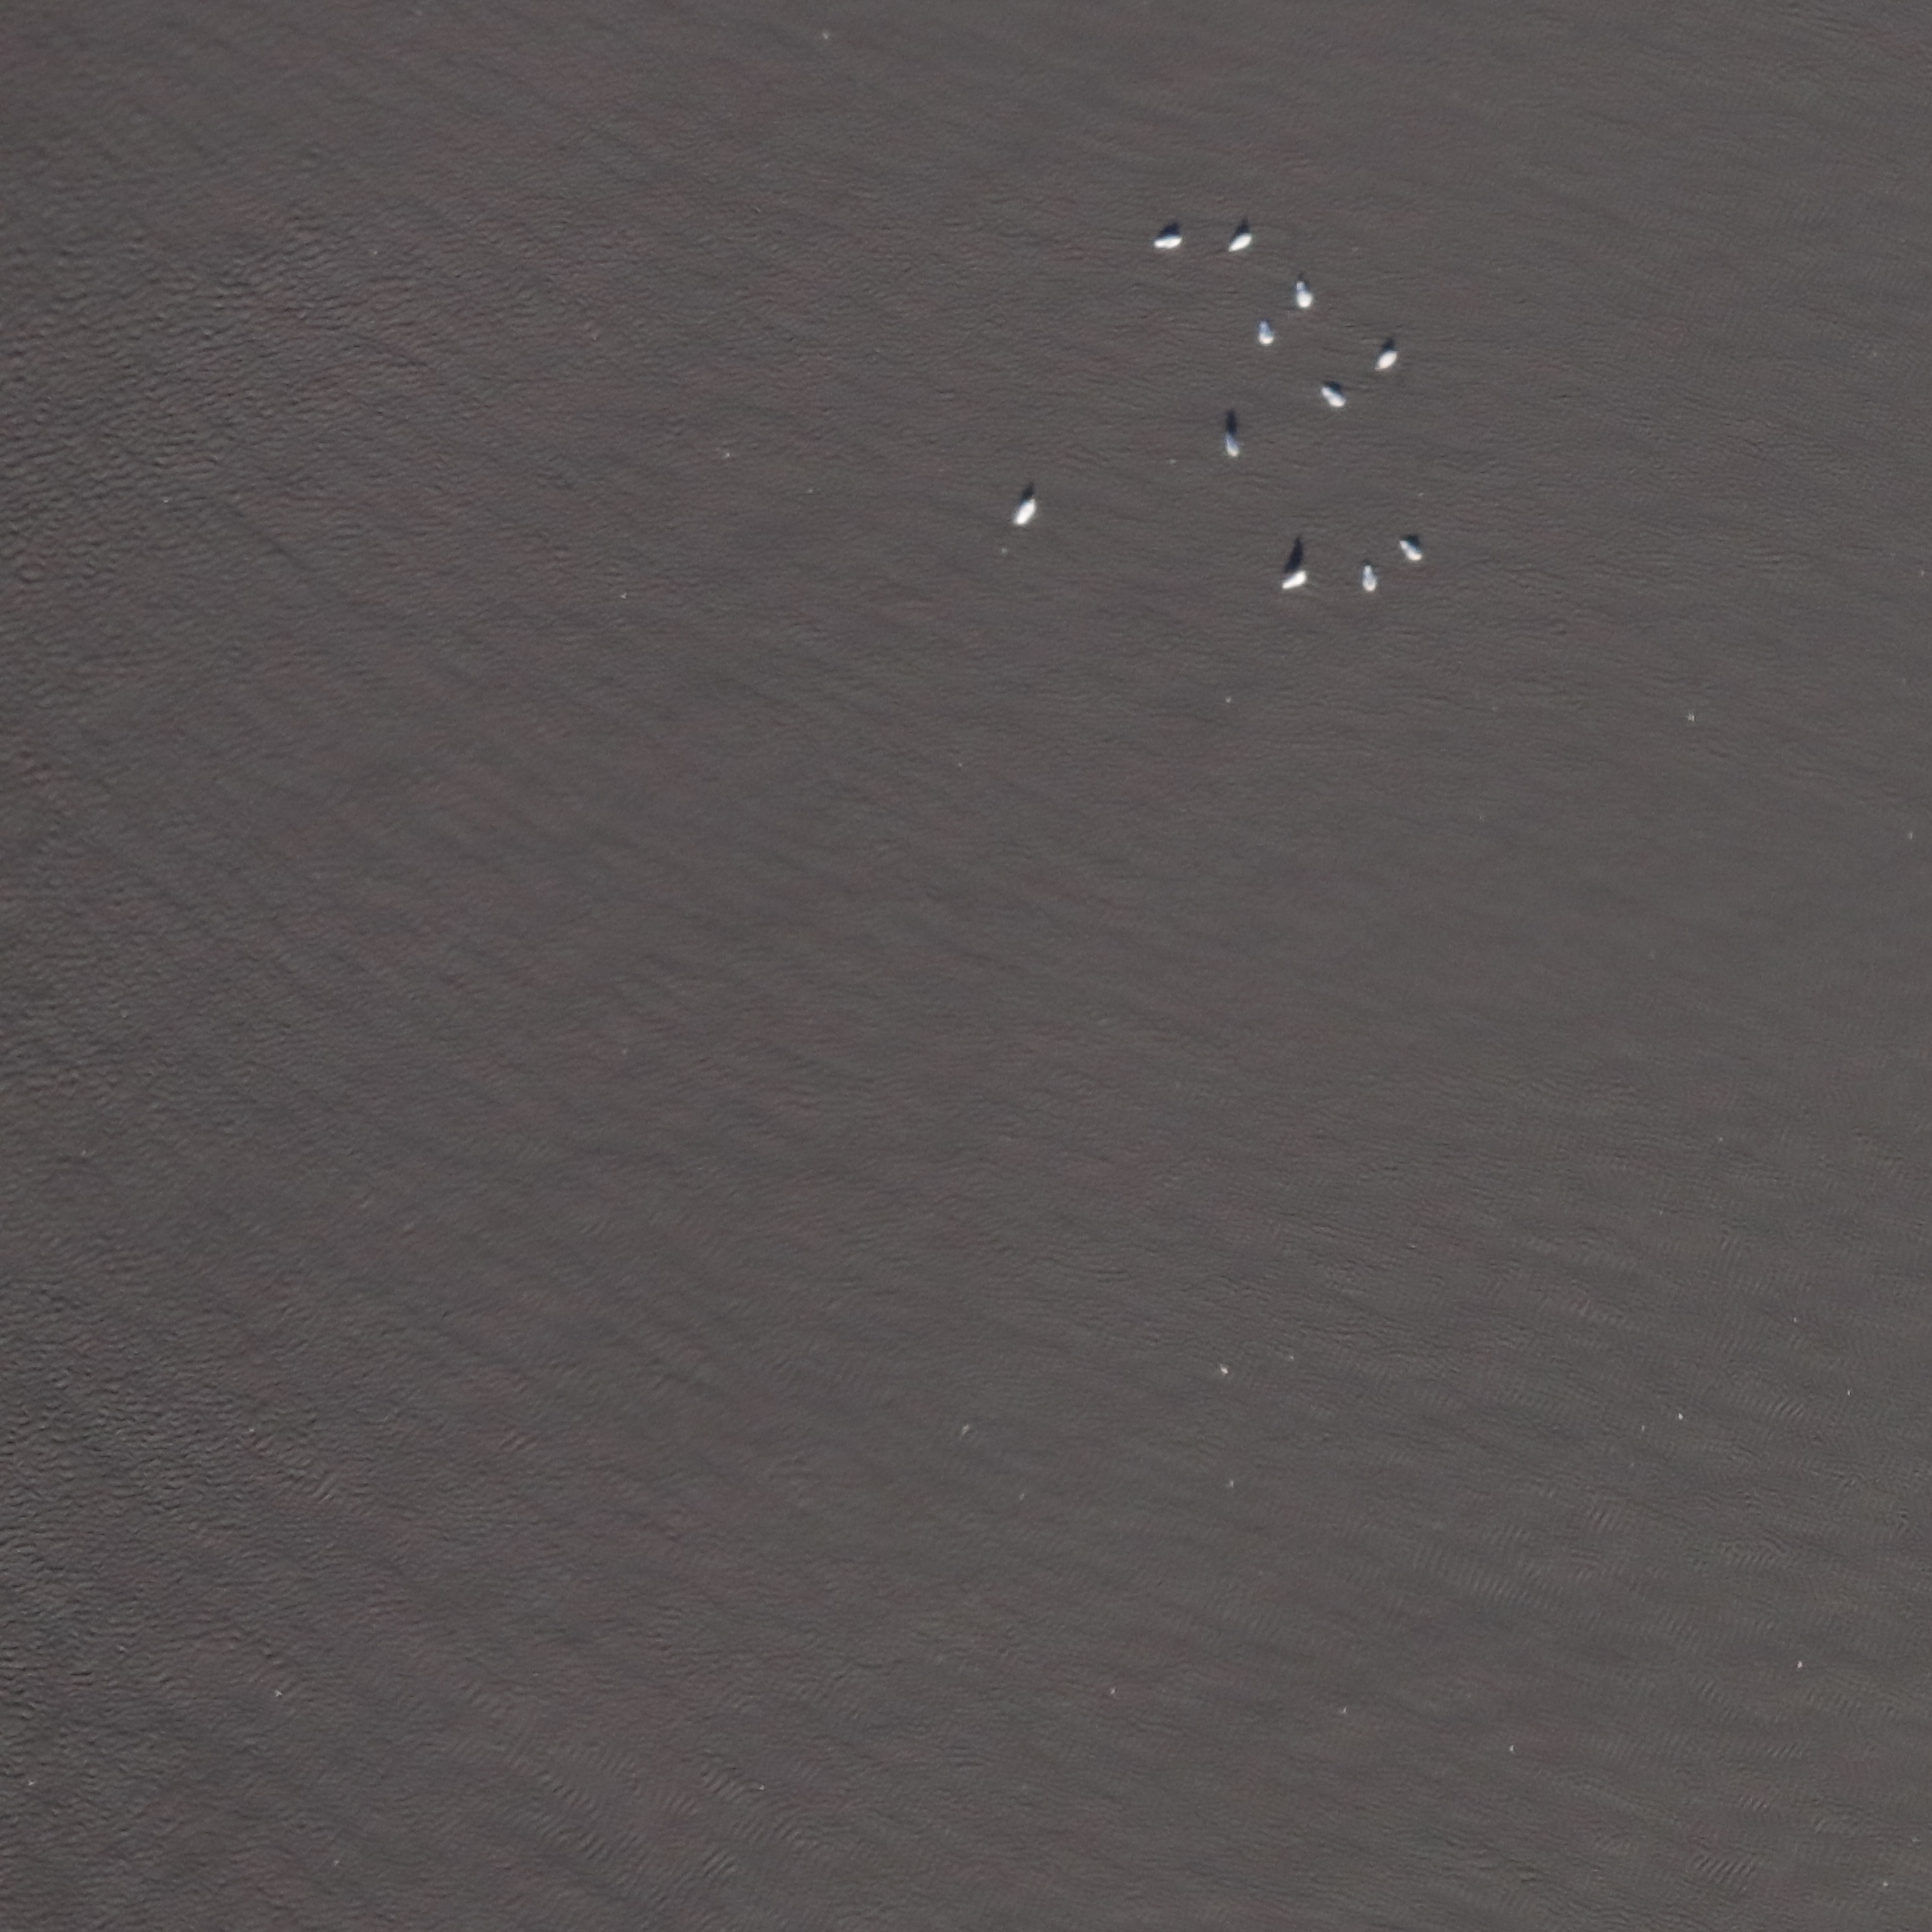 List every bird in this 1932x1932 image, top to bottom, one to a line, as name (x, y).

gull (1242, 239)
gull (1165, 240)
gull (1305, 305)
gull (1263, 338)
gull (1389, 361)
gull (1332, 394)
gull (1230, 444)
gull (1019, 511)
gull (1414, 553)
gull (1295, 578)
gull (1372, 582)